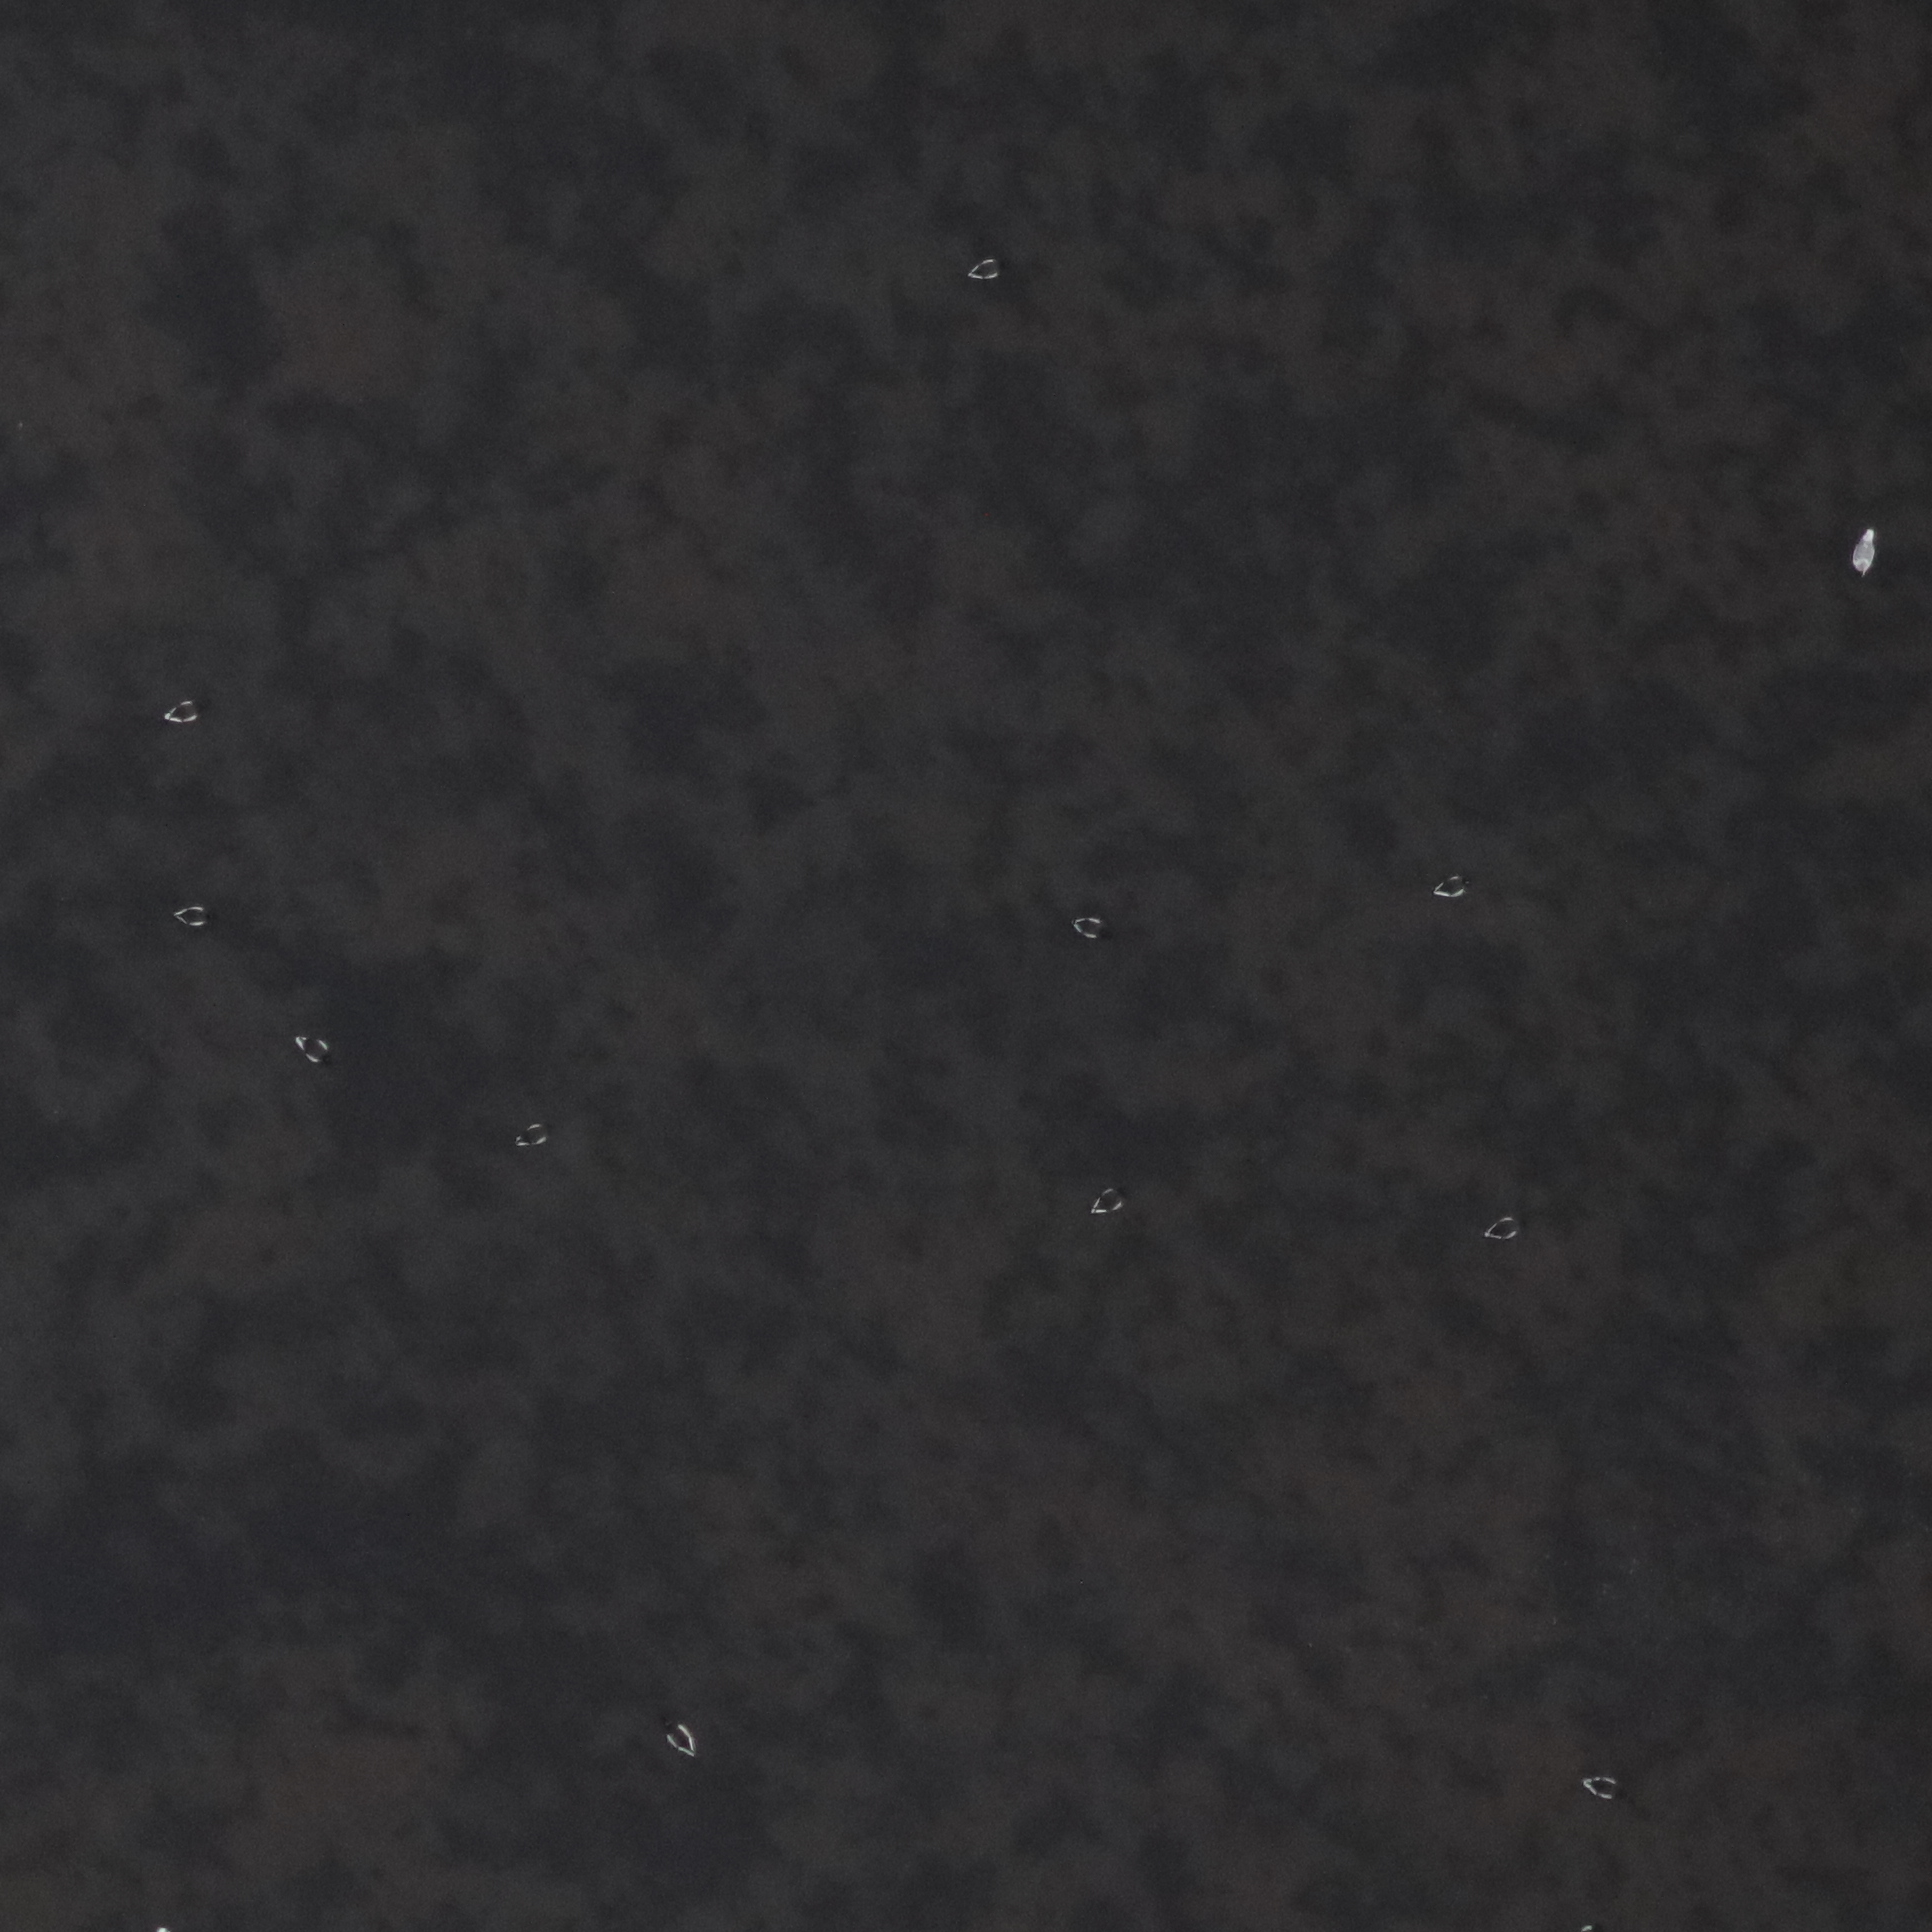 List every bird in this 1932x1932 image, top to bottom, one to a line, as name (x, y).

brant (989, 267)
gull (1865, 551)
brant (183, 711)
brant (1454, 887)
brant (194, 916)
brant (1090, 927)
brant (313, 1050)
brant (533, 1136)
brant (1109, 1201)
brant (1504, 1228)
brant (681, 1737)
brant (1604, 1787)